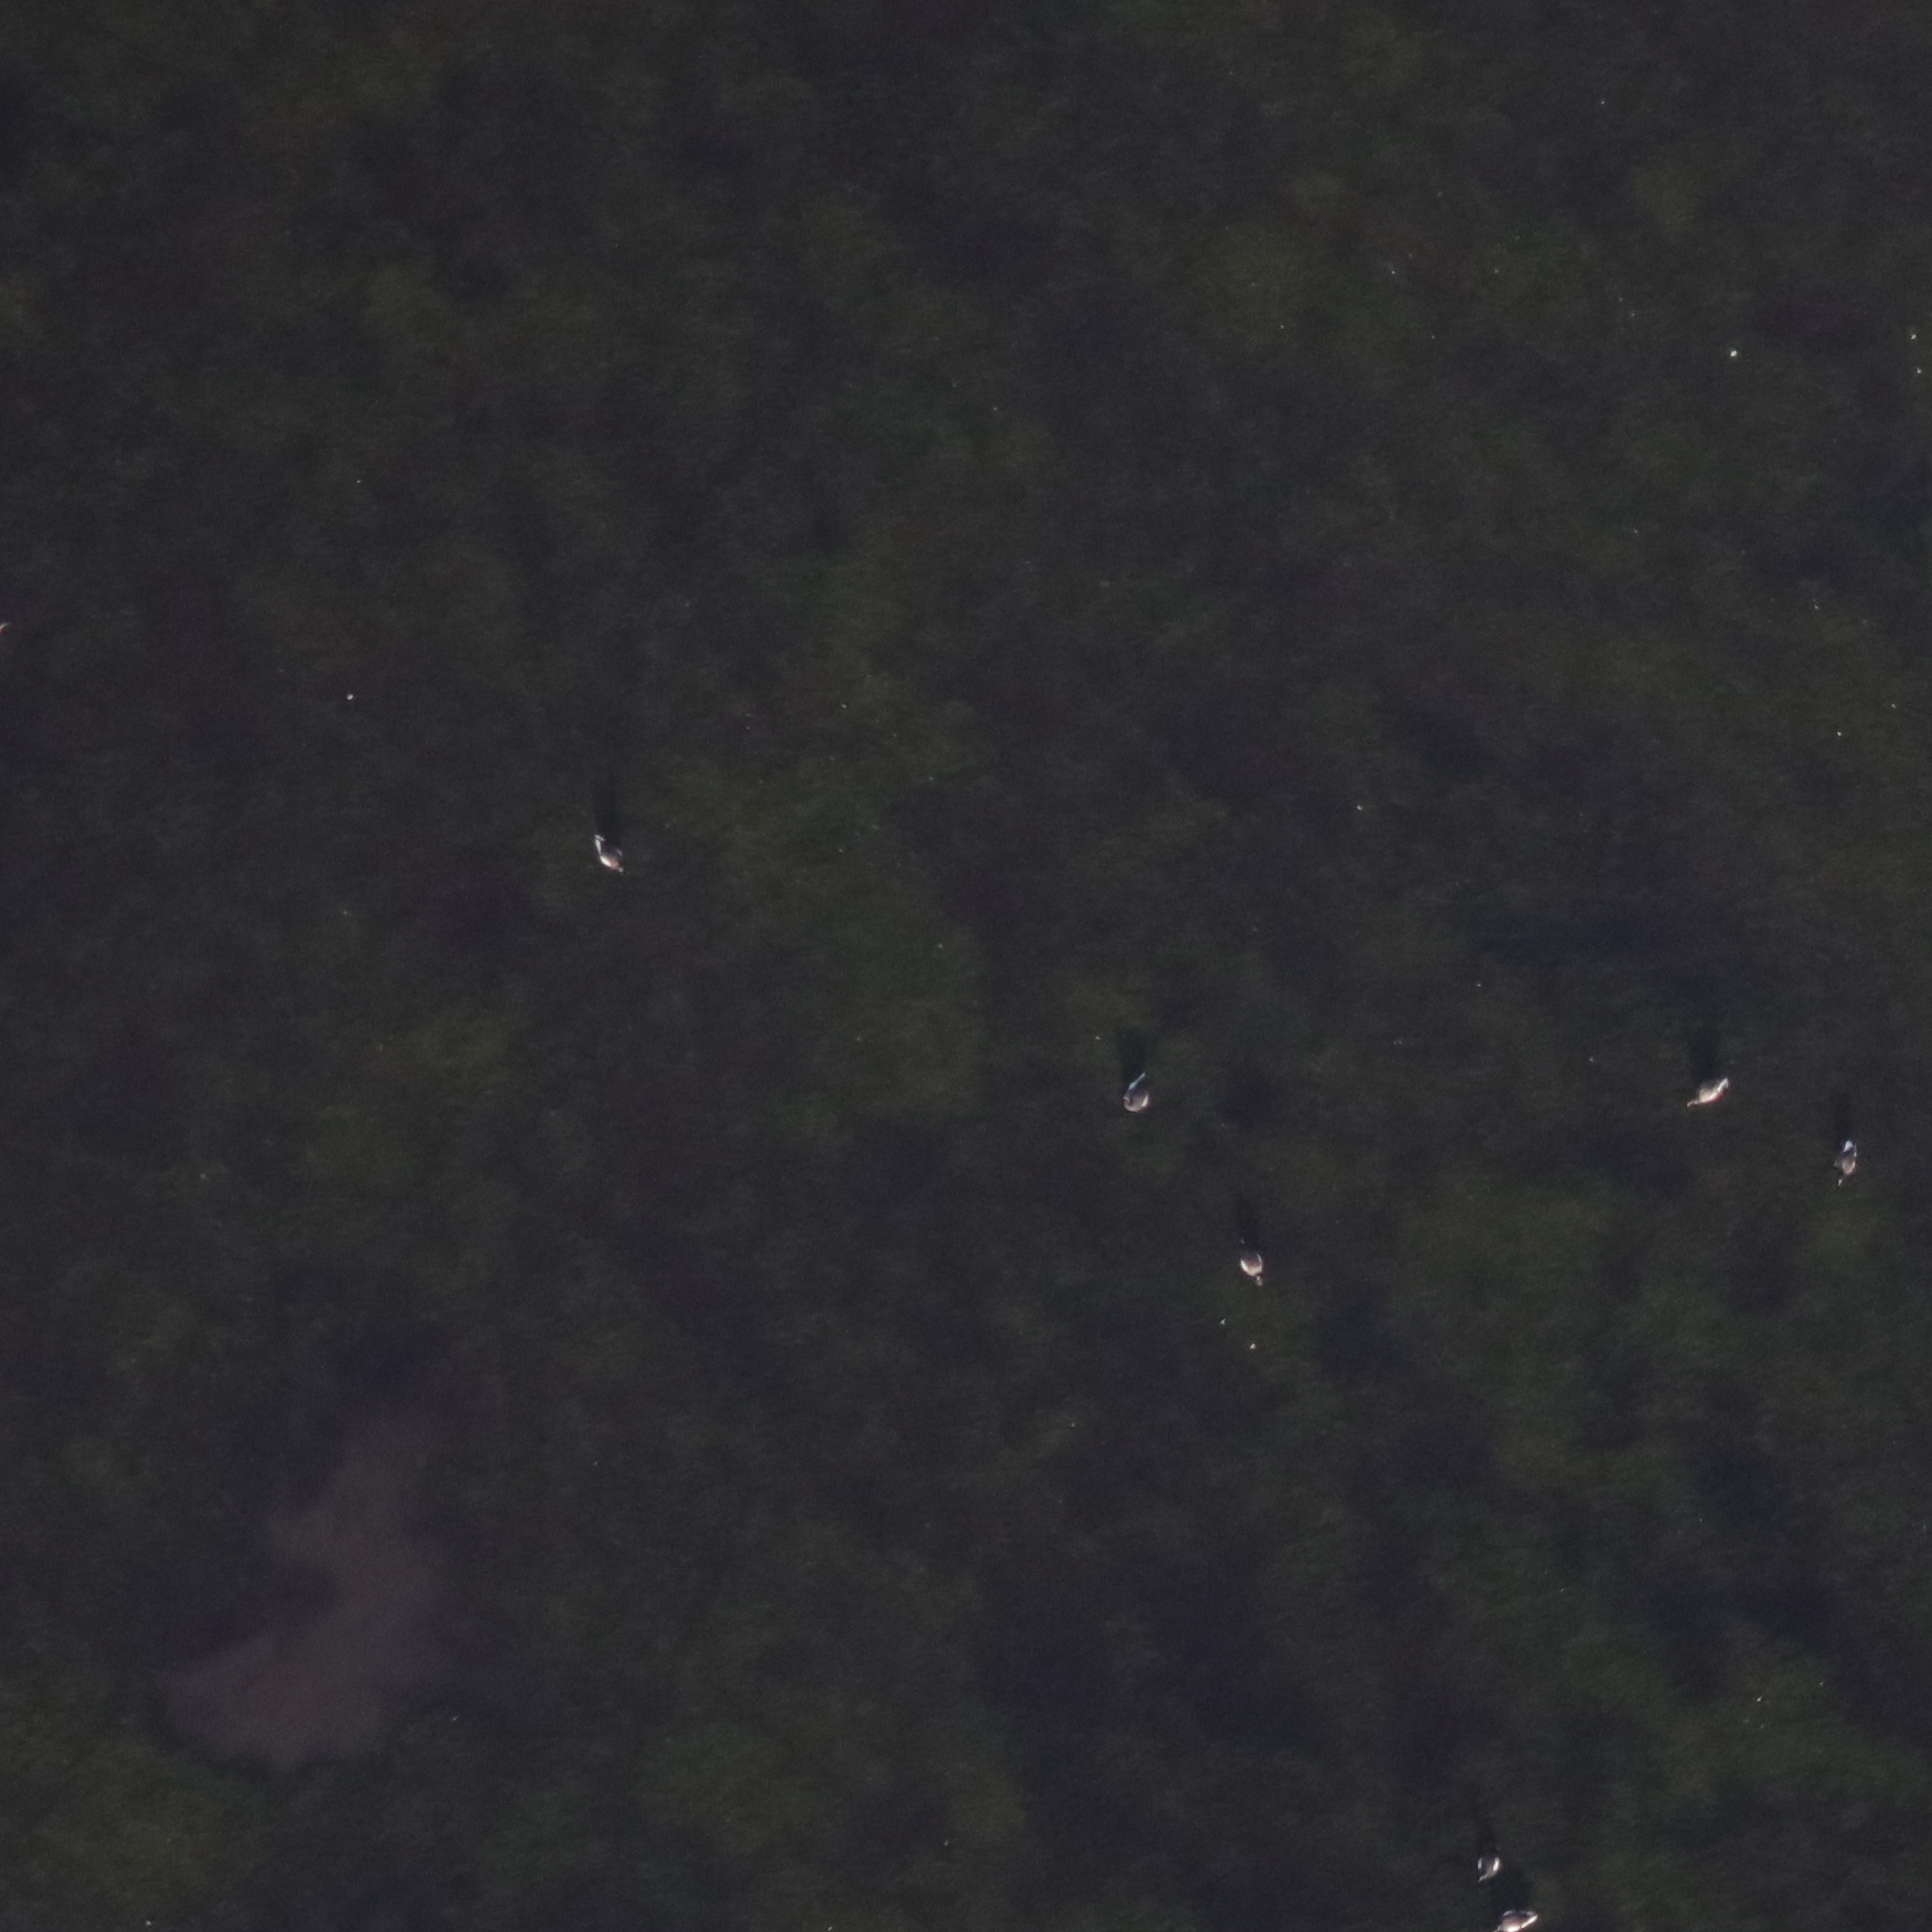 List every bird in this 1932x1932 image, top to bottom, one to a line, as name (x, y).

brant (610, 854)
brant (1709, 1090)
brant (1137, 1093)
brant (1848, 1163)
brant (1252, 1263)
brant (1489, 1865)
brant (1517, 1921)